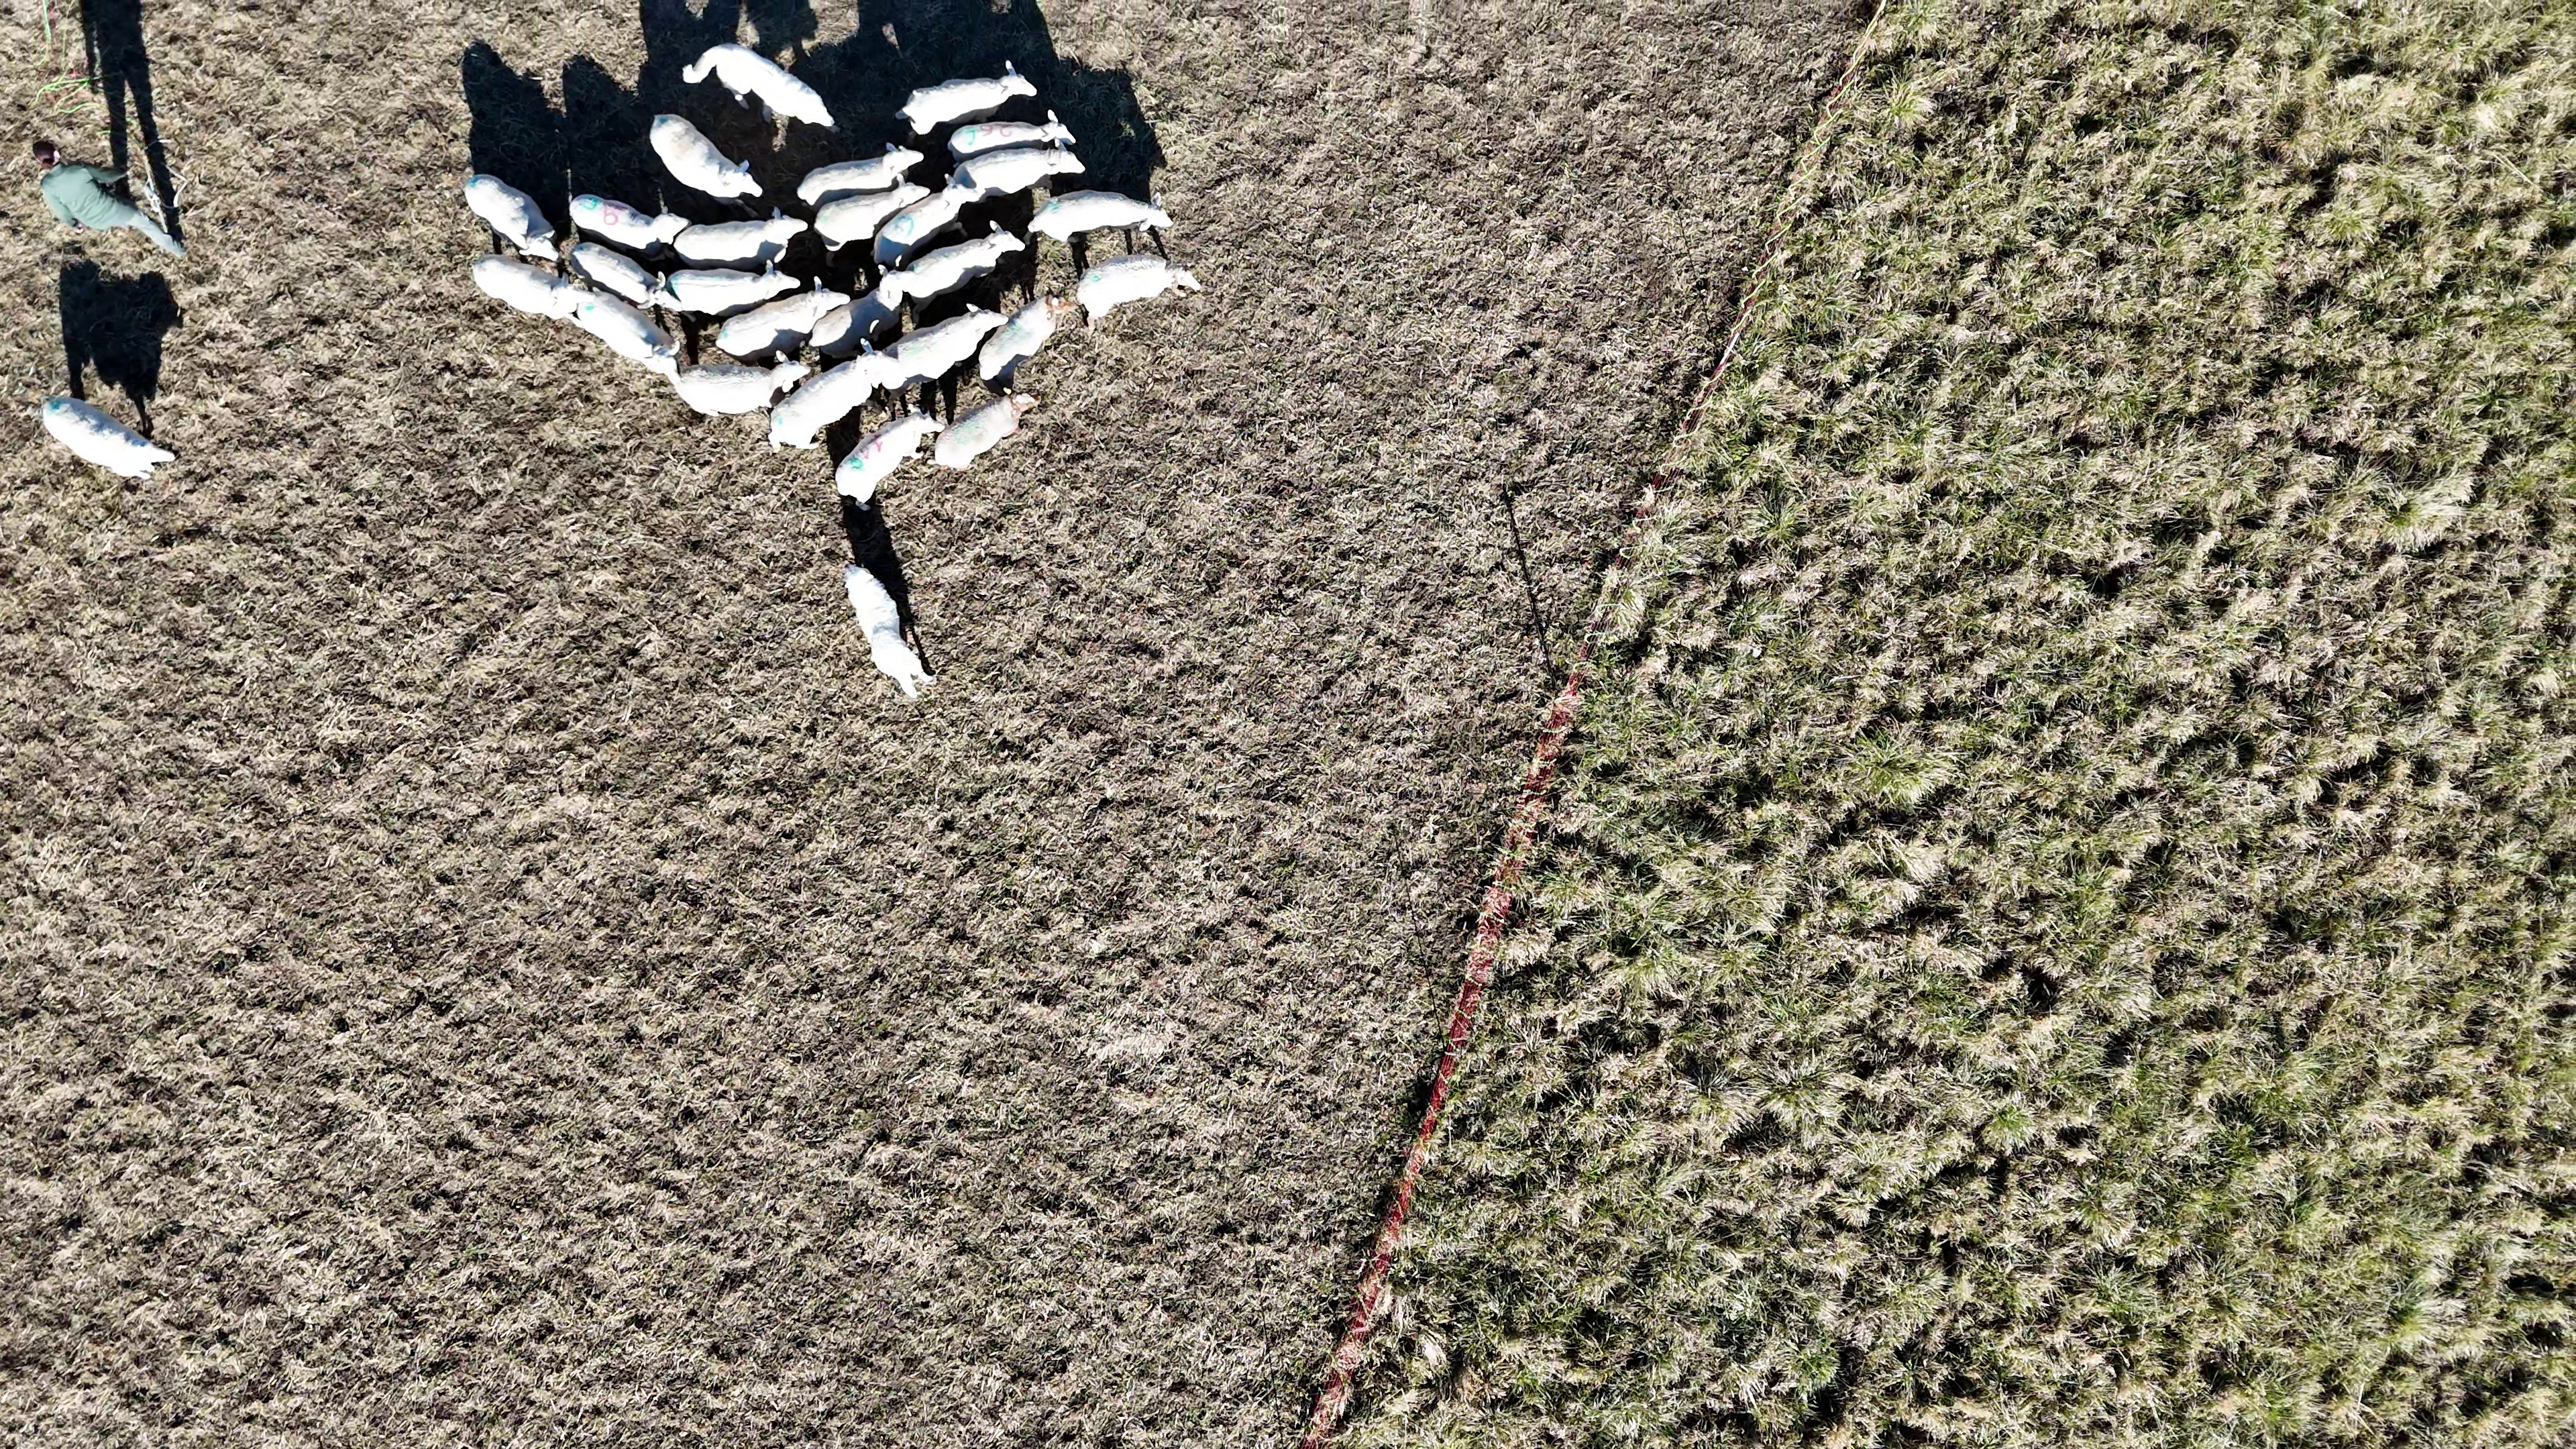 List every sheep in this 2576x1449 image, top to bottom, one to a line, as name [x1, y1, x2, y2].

sheep [895, 60, 1037, 147]
sheep [947, 109, 1076, 169]
sheep [650, 114, 763, 219]
sheep [953, 138, 1086, 203]
sheep [797, 143, 924, 214]
sheep [814, 173, 931, 280]
sheep [871, 173, 980, 272]
sheep [465, 174, 559, 261]
sheep [1022, 190, 1174, 247]
sheep [569, 194, 693, 258]
sheep [673, 206, 808, 272]
sheep [906, 221, 1026, 324]
sheep [570, 242, 682, 312]
sheep [472, 254, 595, 328]
sheep [1076, 254, 1201, 331]
sheep [665, 259, 801, 323]
sheep [809, 264, 917, 359]
sheep [715, 276, 850, 362]
sheep [576, 291, 680, 374]
sheep [979, 295, 1080, 397]
sheep [881, 303, 1009, 421]
sheep [768, 338, 900, 453]
sheep [673, 350, 811, 417]
sheep [926, 386, 1041, 470]
sheep [835, 403, 945, 511]